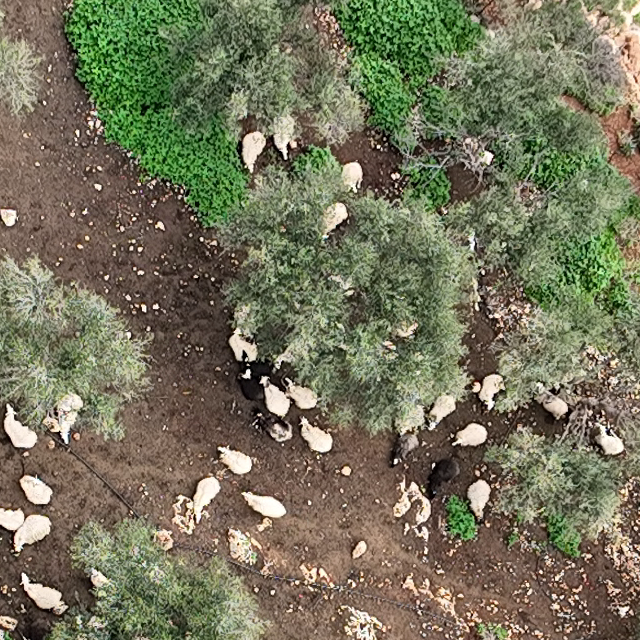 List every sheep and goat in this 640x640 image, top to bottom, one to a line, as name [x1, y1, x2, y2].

sheep [273, 116, 296, 161]
sheep [243, 131, 267, 174]
sheep [340, 161, 364, 193]
sheep [319, 202, 348, 242]
sheep [327, 271, 357, 298]
sheep [392, 318, 421, 340]
sheep [229, 328, 259, 360]
sheep [273, 336, 314, 365]
sheep [236, 363, 267, 398]
sheep [480, 374, 508, 411]
sheep [261, 377, 289, 416]
sheep [285, 377, 318, 409]
sheep [536, 387, 565, 420]
sheep [56, 393, 84, 445]
sheep [428, 394, 459, 428]
sheep [3, 403, 38, 450]
sheep [256, 410, 293, 441]
sheep [301, 416, 334, 455]
sheep [591, 421, 627, 457]
sheep [452, 423, 487, 450]
sheep [390, 434, 418, 464]
sheep [216, 446, 253, 474]
sheep [426, 457, 458, 501]
sheep [18, 475, 53, 504]
sheep [194, 477, 220, 522]
sheep [468, 480, 492, 526]
sheep [240, 492, 289, 519]
sheep [0, 497, 25, 529]
sheep [14, 515, 51, 556]
sheep [85, 566, 114, 591]
sheep [21, 573, 62, 609]